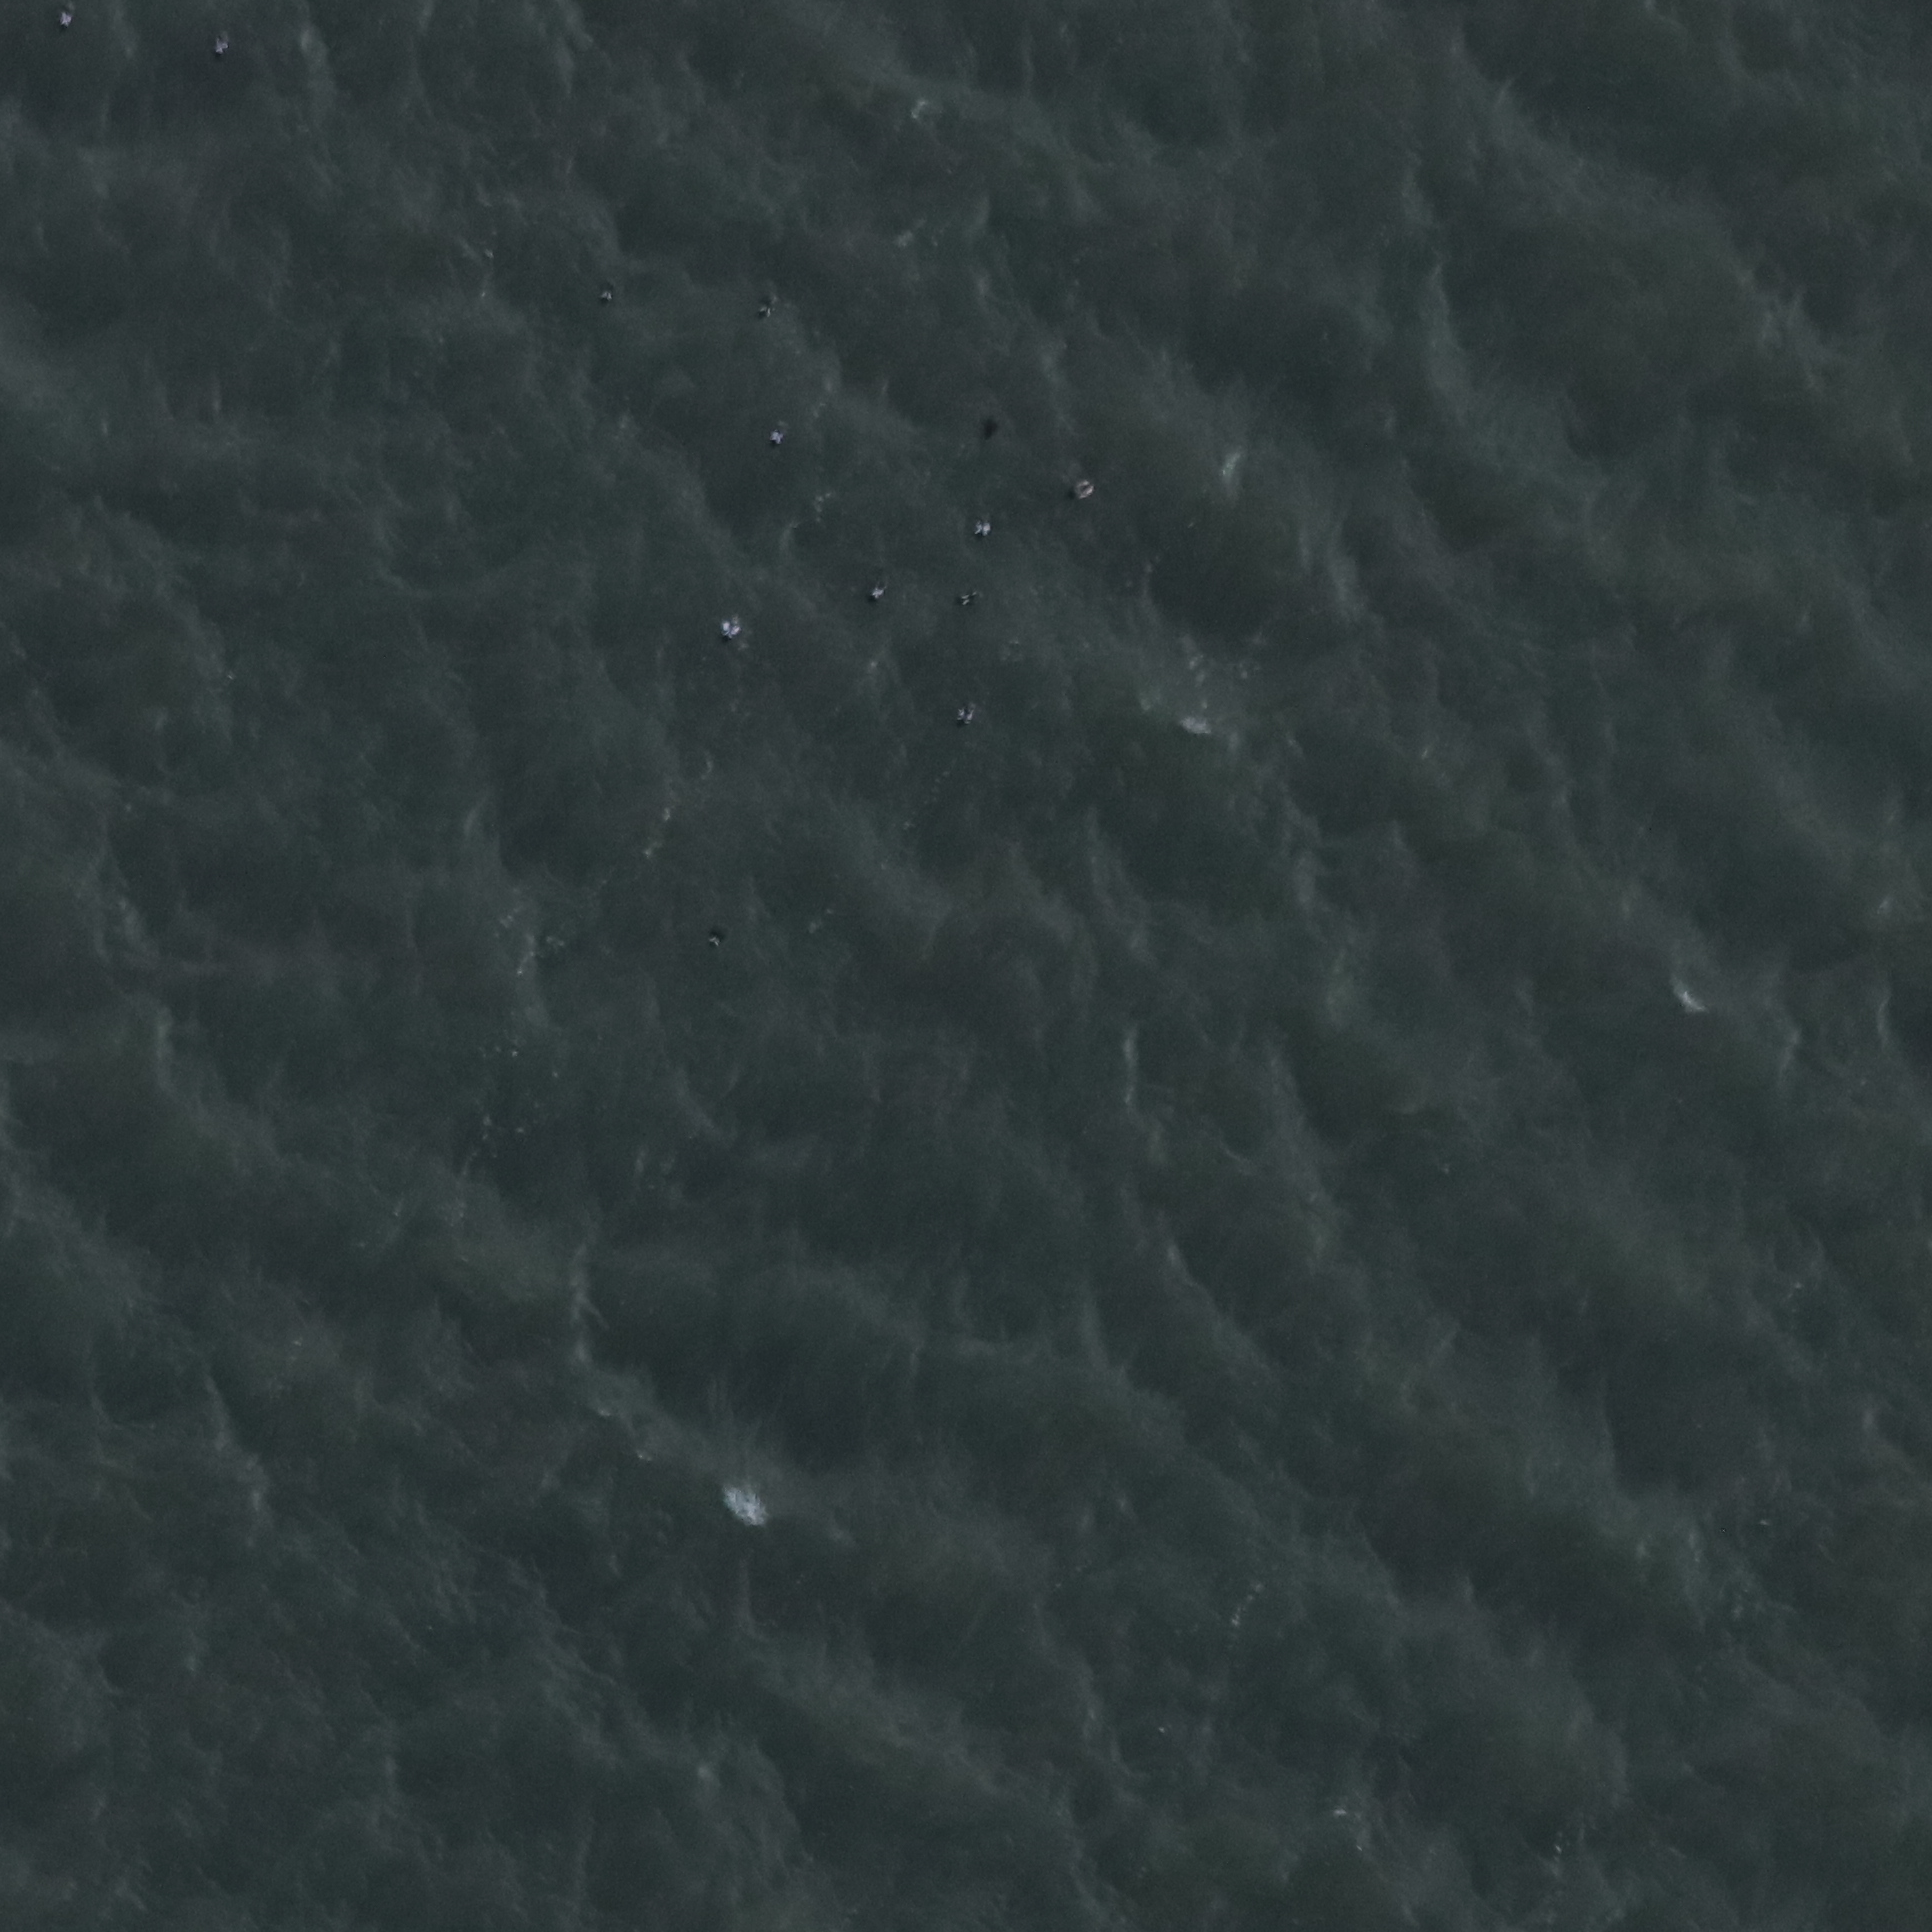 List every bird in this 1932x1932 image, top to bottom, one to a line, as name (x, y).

other bird (68, 18)
other bird (219, 43)
other bird (606, 292)
other bird (766, 305)
other bird (988, 427)
other bird (777, 432)
other bird (1079, 486)
other bird (977, 531)
other bird (874, 592)
other bird (967, 598)
other bird (730, 625)
other bird (969, 709)
other bird (717, 932)